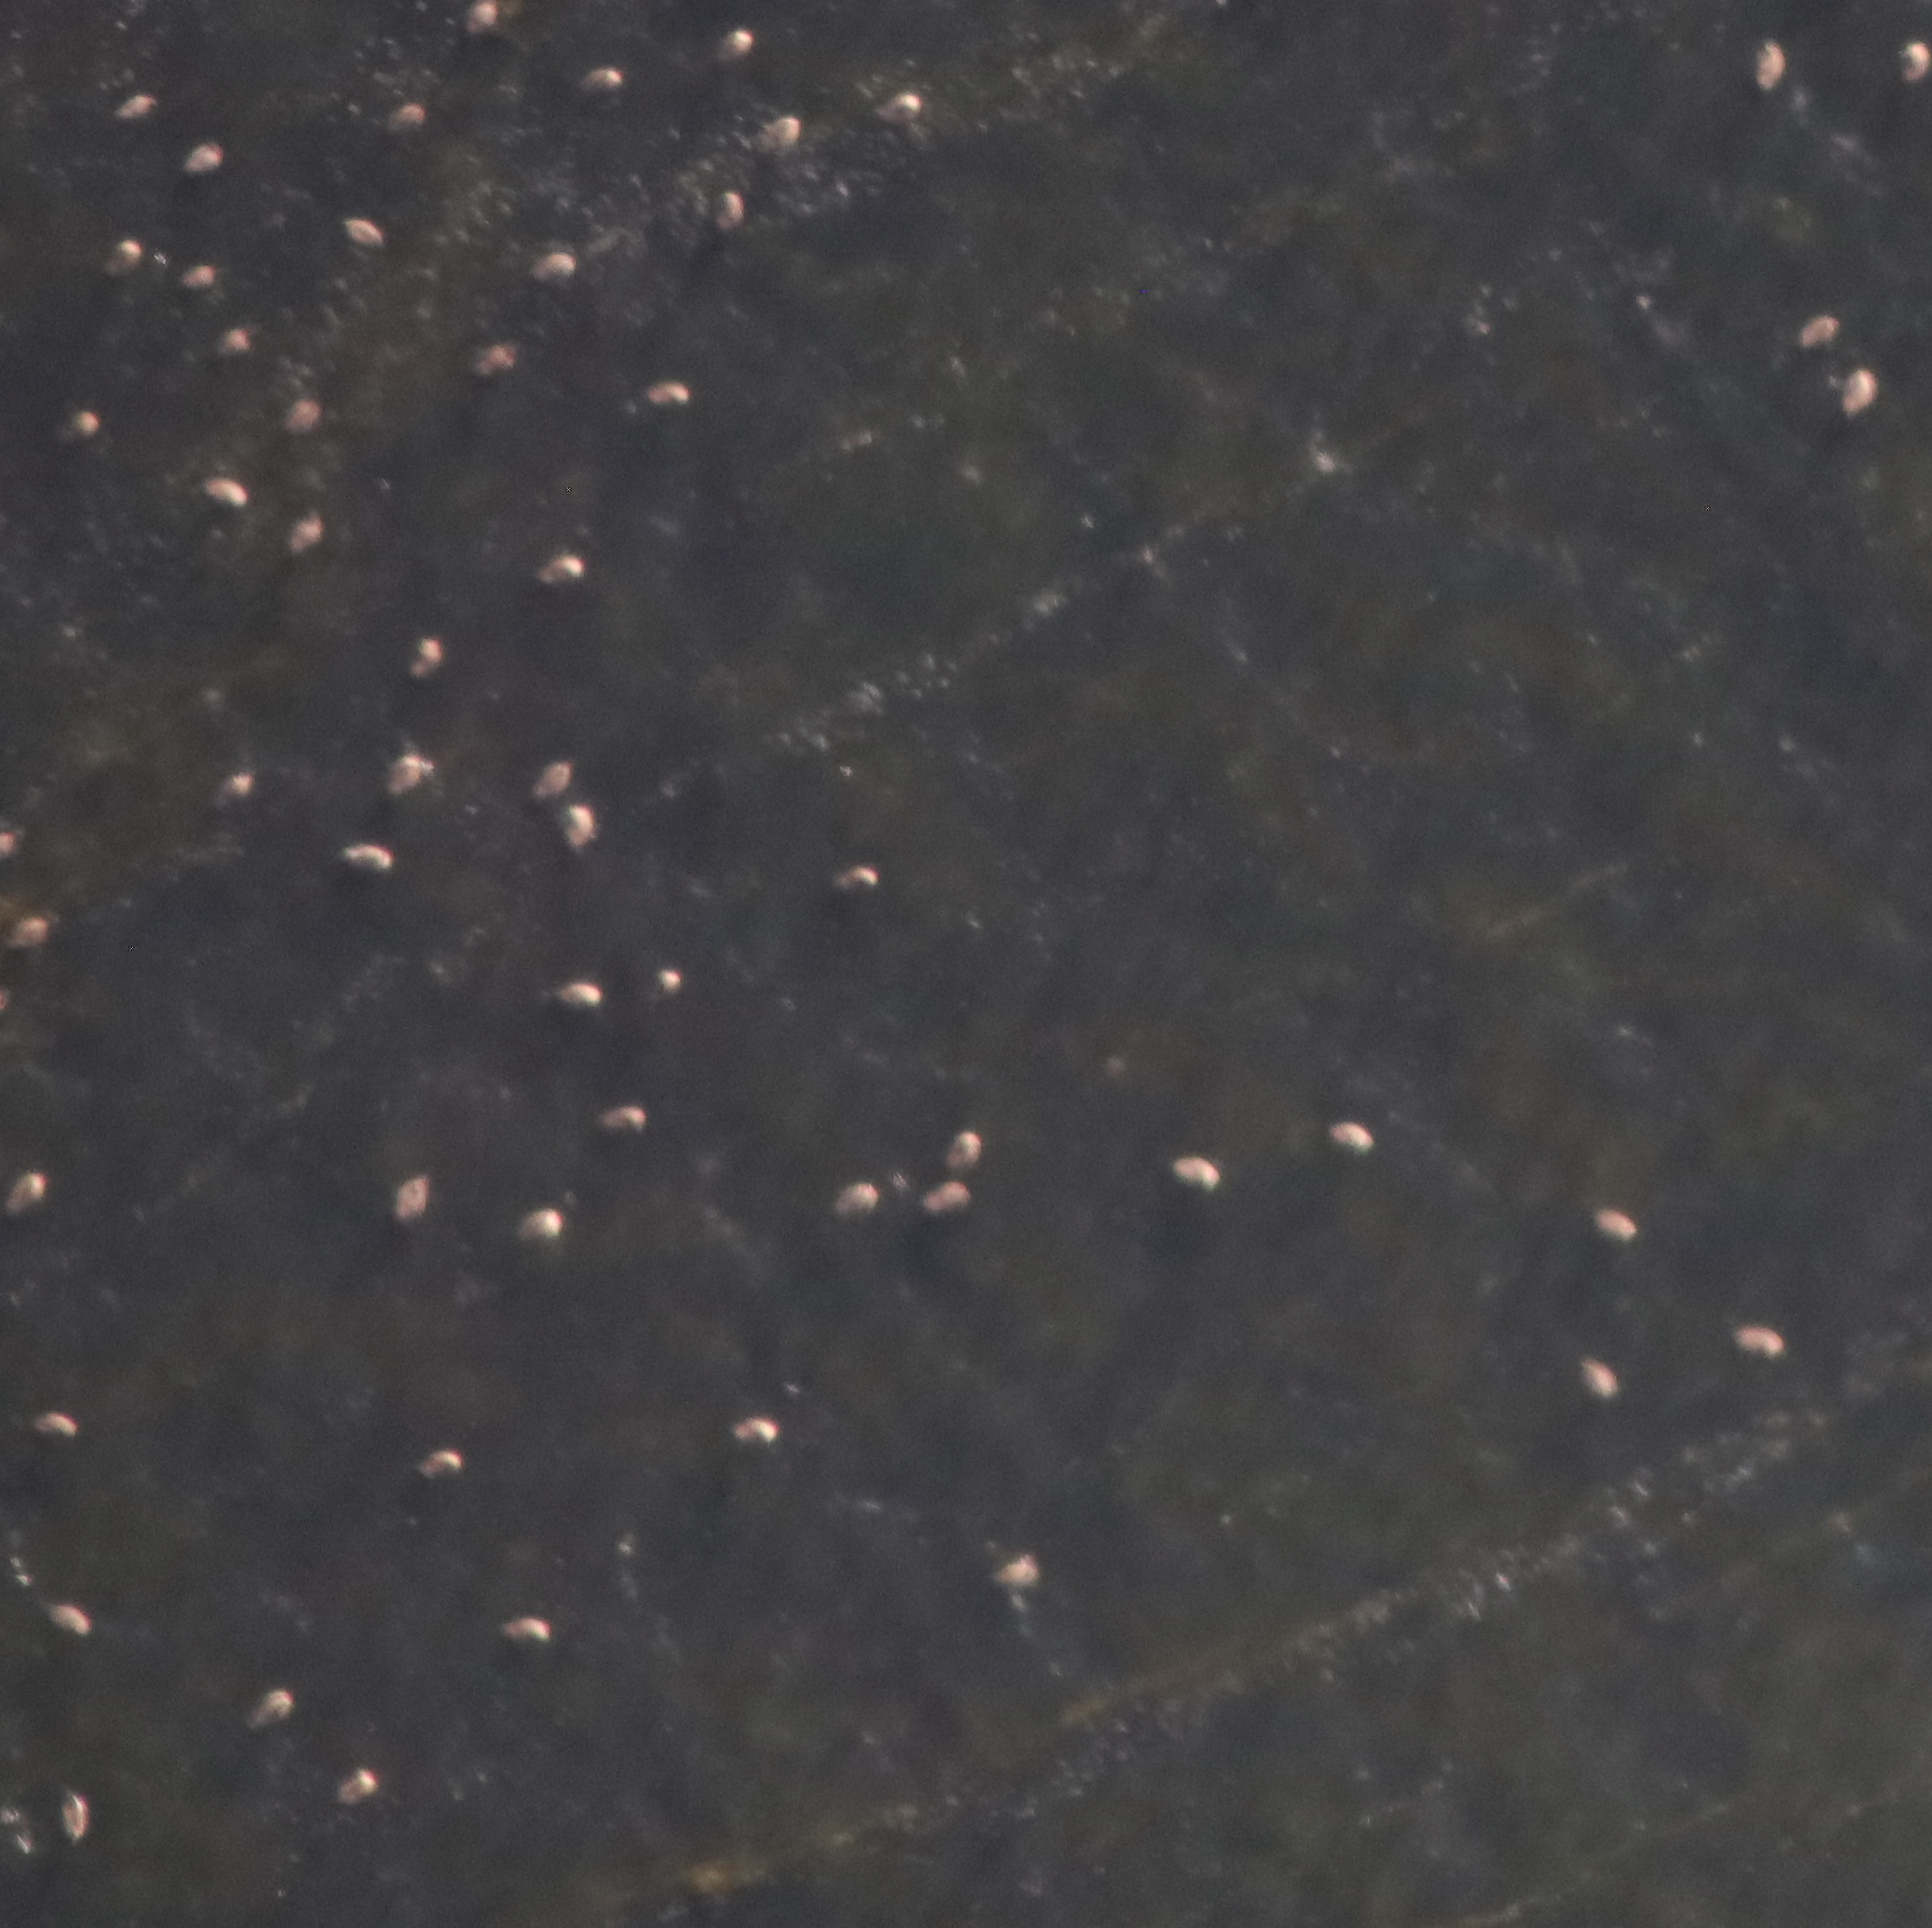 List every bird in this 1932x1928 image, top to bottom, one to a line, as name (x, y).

Canada goose (485, 16)
Canada goose (740, 47)
Canada goose (1912, 65)
Canada goose (1772, 67)
Canada goose (608, 87)
Canada goose (138, 107)
Canada goose (900, 107)
Canada goose (405, 117)
Canada goose (777, 135)
Canada goose (209, 161)
Canada goose (726, 213)
Canada goose (365, 237)
Canada goose (124, 256)
Canada goose (555, 270)
Canada goose (195, 274)
Canada goose (1815, 334)
Canada goose (238, 343)
Canada goose (498, 363)
Canada goose (1857, 393)
Canada goose (673, 397)
Canada goose (306, 420)
Canada goose (76, 431)
Canada goose (231, 493)
Canada goose (306, 536)
Canada goose (571, 570)
Canada goose (428, 656)
Canada goose (407, 777)
Canada goose (554, 784)
Canada goose (234, 789)
Canada goose (578, 825)
Canada goose (366, 860)
Canada goose (852, 878)
Canada goose (32, 933)
Canada goose (664, 983)
Canada goose (581, 996)
Canada goose (626, 1120)
Canada goose (1352, 1136)
Canada goose (968, 1149)
Canada goose (1197, 1175)
Canada goose (27, 1192)
Canada goose (857, 1200)
Canada goose (942, 1201)
Canada goose (413, 1203)
Canada goose (543, 1224)
Canada goose (1615, 1226)
Canada goose (1763, 1346)
Canada goose (1599, 1382)
Canada goose (53, 1421)
Canada goose (758, 1430)
Canada goose (445, 1464)
Canada goose (1015, 1574)
Canada goose (72, 1618)
Canada goose (526, 1635)
Canada goose (268, 1716)
Canada goose (354, 1792)
Canada goose (78, 1822)